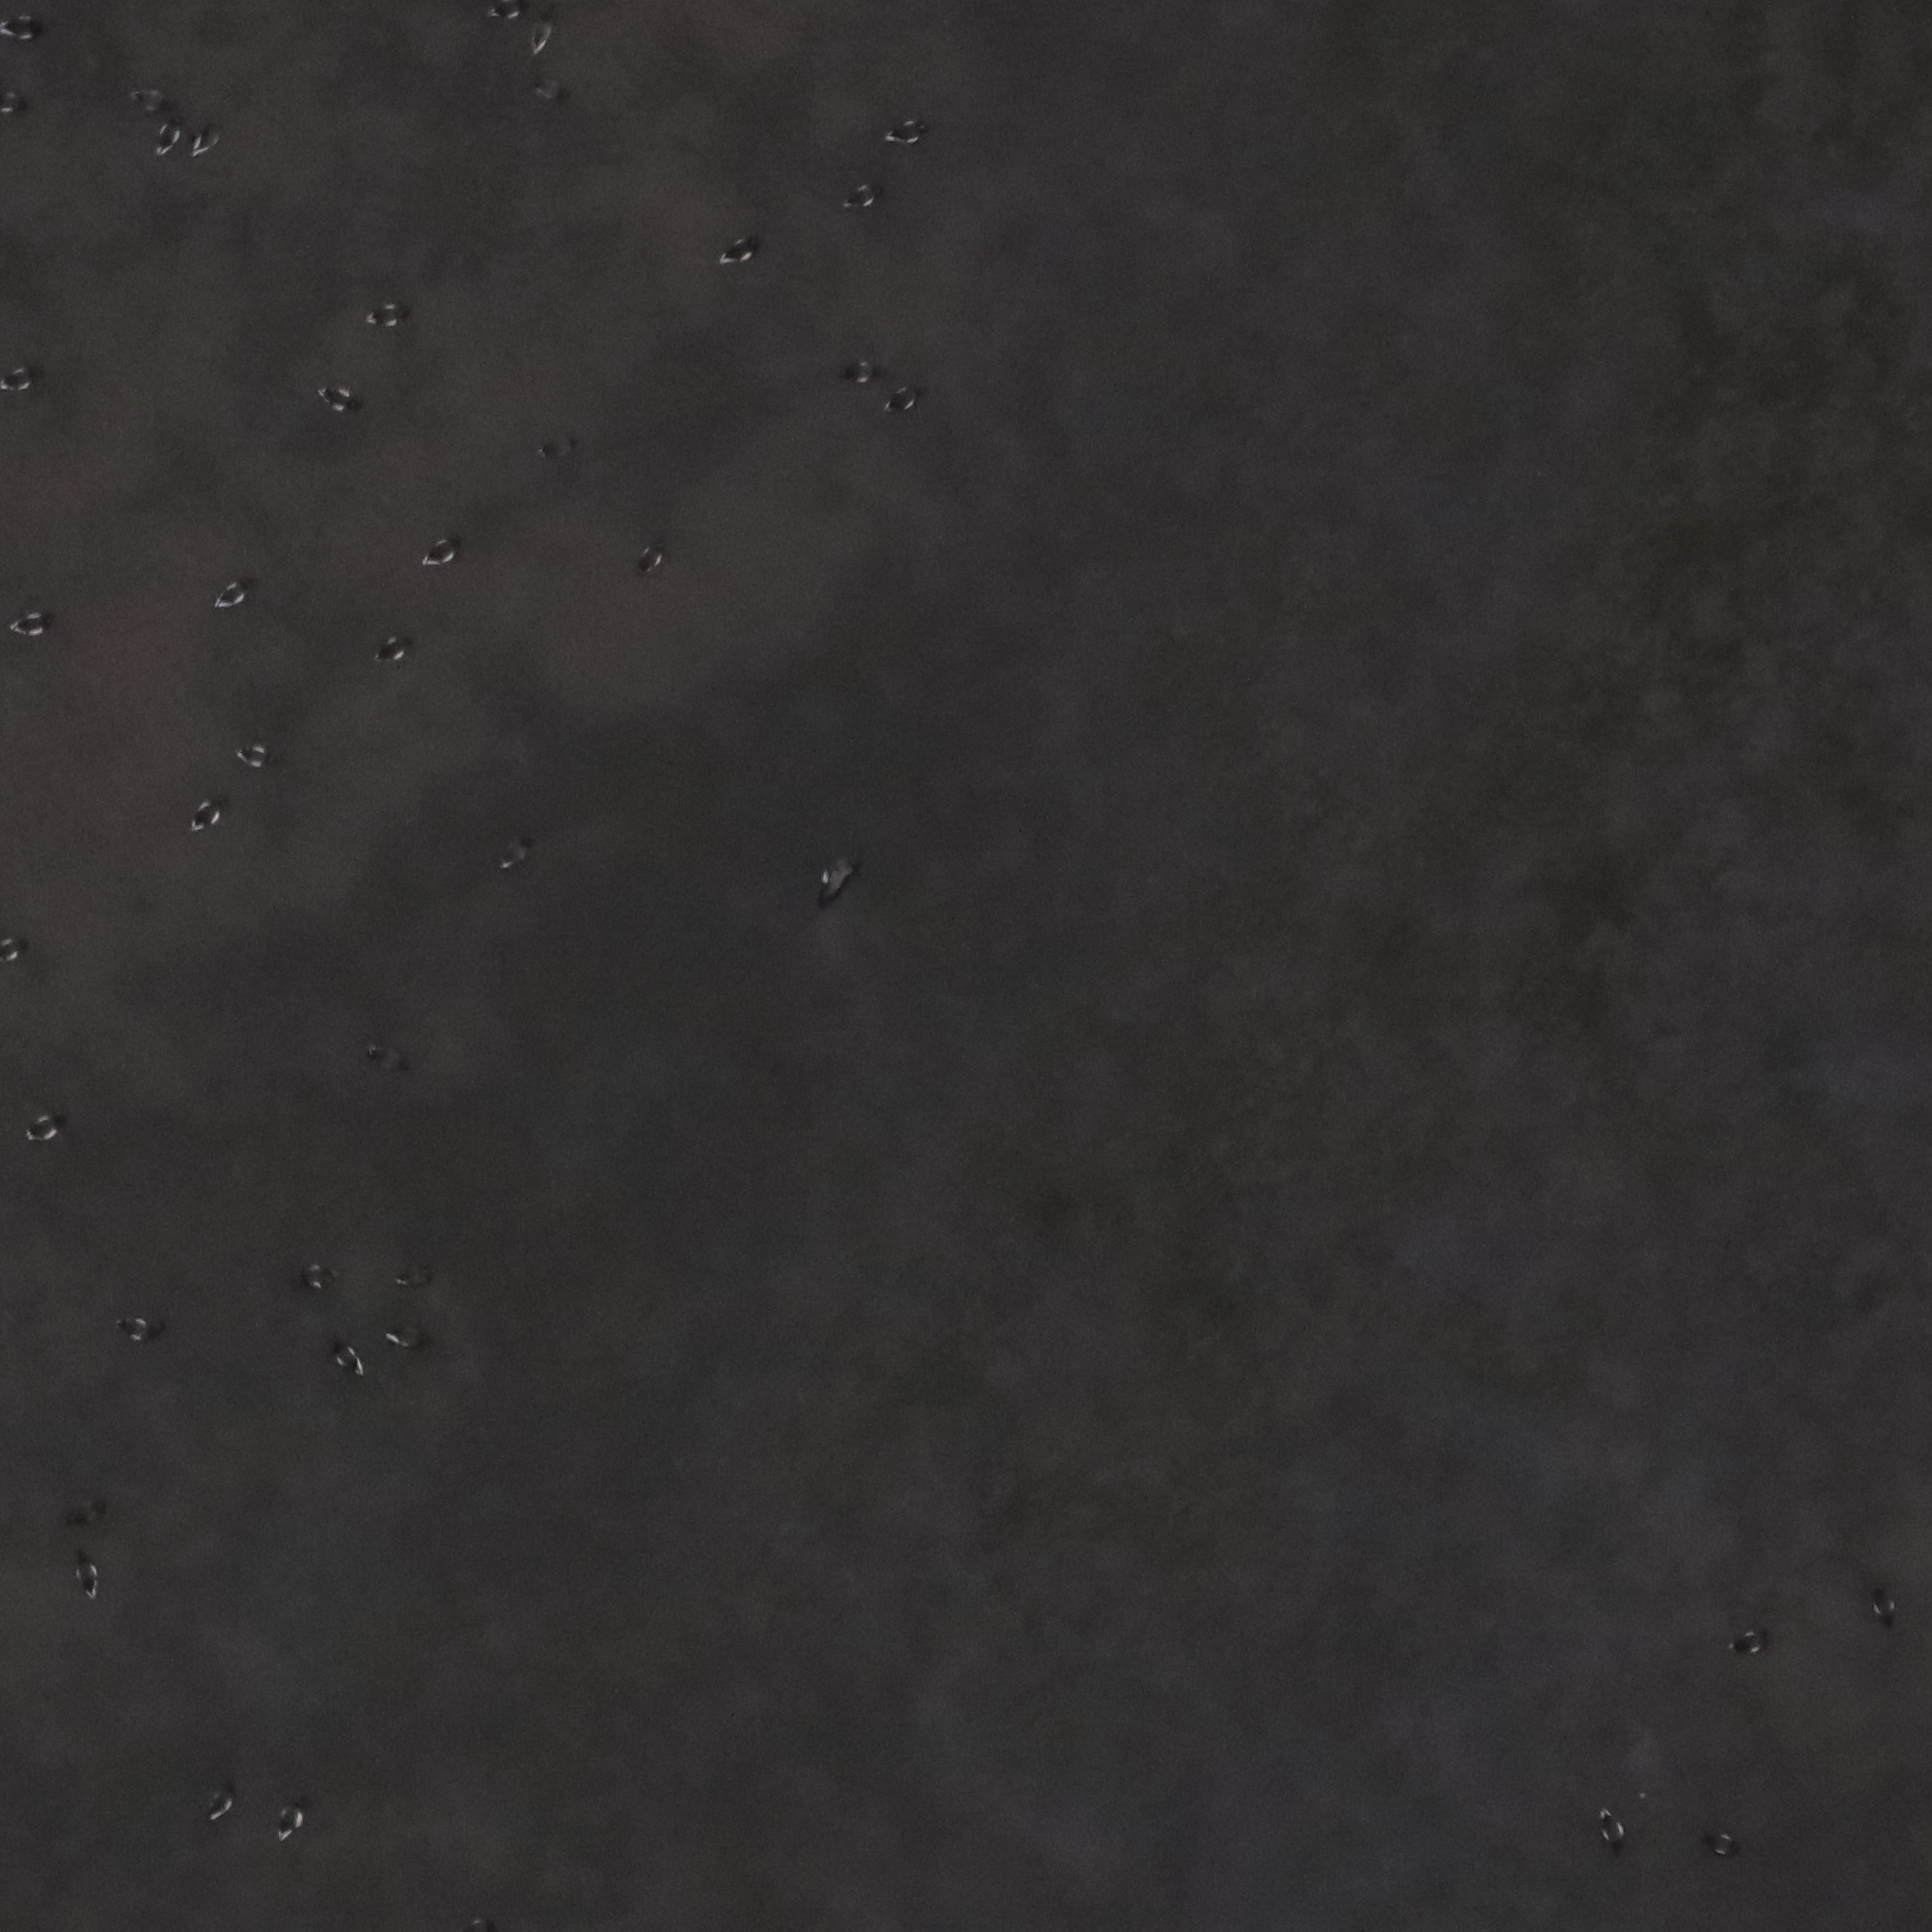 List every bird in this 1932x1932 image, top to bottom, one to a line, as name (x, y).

brant (502, 4)
brant (22, 28)
brant (537, 32)
brant (548, 83)
brant (147, 99)
brant (907, 134)
brant (167, 136)
brant (206, 141)
brant (861, 196)
brant (740, 251)
brant (389, 316)
brant (861, 372)
brant (13, 381)
brant (337, 398)
brant (903, 399)
brant (553, 446)
brant (443, 550)
brant (651, 560)
brant (232, 596)
brant (30, 625)
brant (394, 650)
brant (258, 752)
brant (208, 813)
brant (511, 849)
brant (832, 883)
brant (7, 952)
brant (385, 1053)
brant (43, 1129)
brant (316, 1273)
brant (410, 1274)
brant (140, 1327)
brant (413, 1338)
brant (350, 1358)
brant (85, 1518)
brant (87, 1572)
brant (1882, 1604)
brant (1750, 1642)
brant (221, 1804)
brant (291, 1819)
brant (1613, 1830)
brant (1725, 1843)
brant (478, 1931)